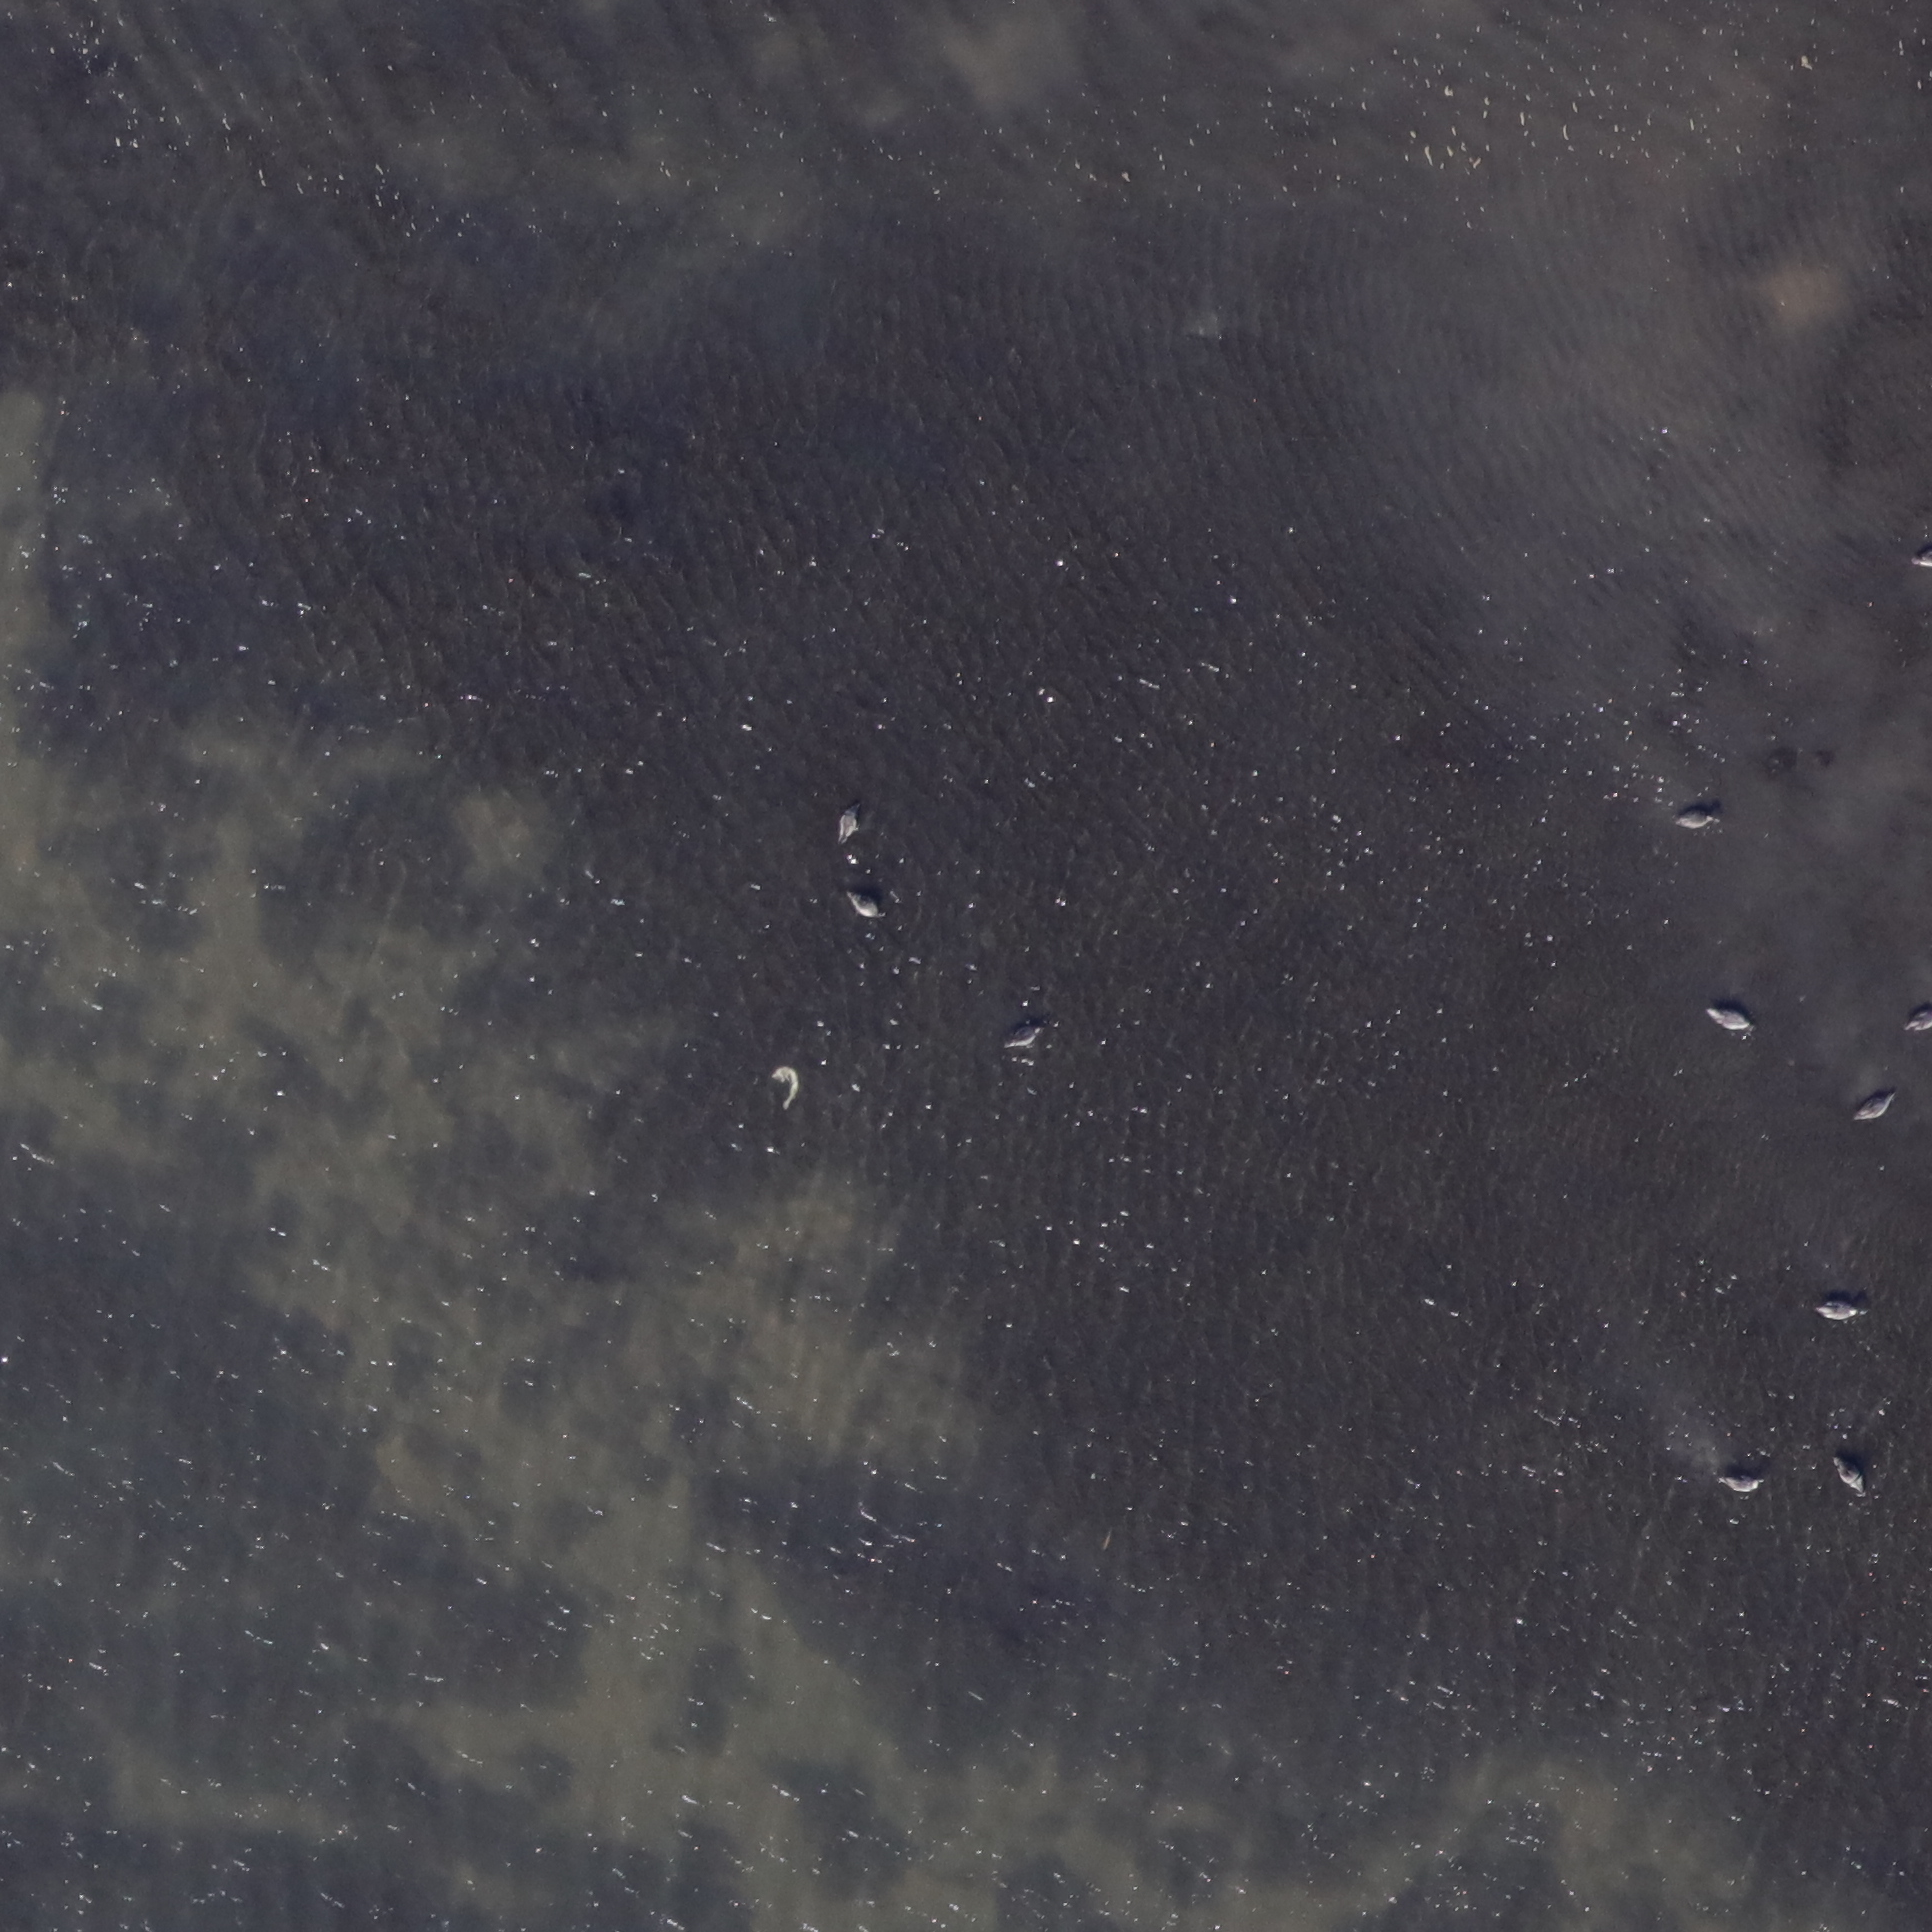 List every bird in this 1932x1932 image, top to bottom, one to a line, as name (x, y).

other bird (1693, 823)
other bird (853, 826)
other bird (865, 908)
other bird (1932, 1011)
other bird (1717, 1024)
other bird (1025, 1039)
other bird (1881, 1097)
other bird (1847, 1303)
other bird (1855, 1471)
other bird (1736, 1483)